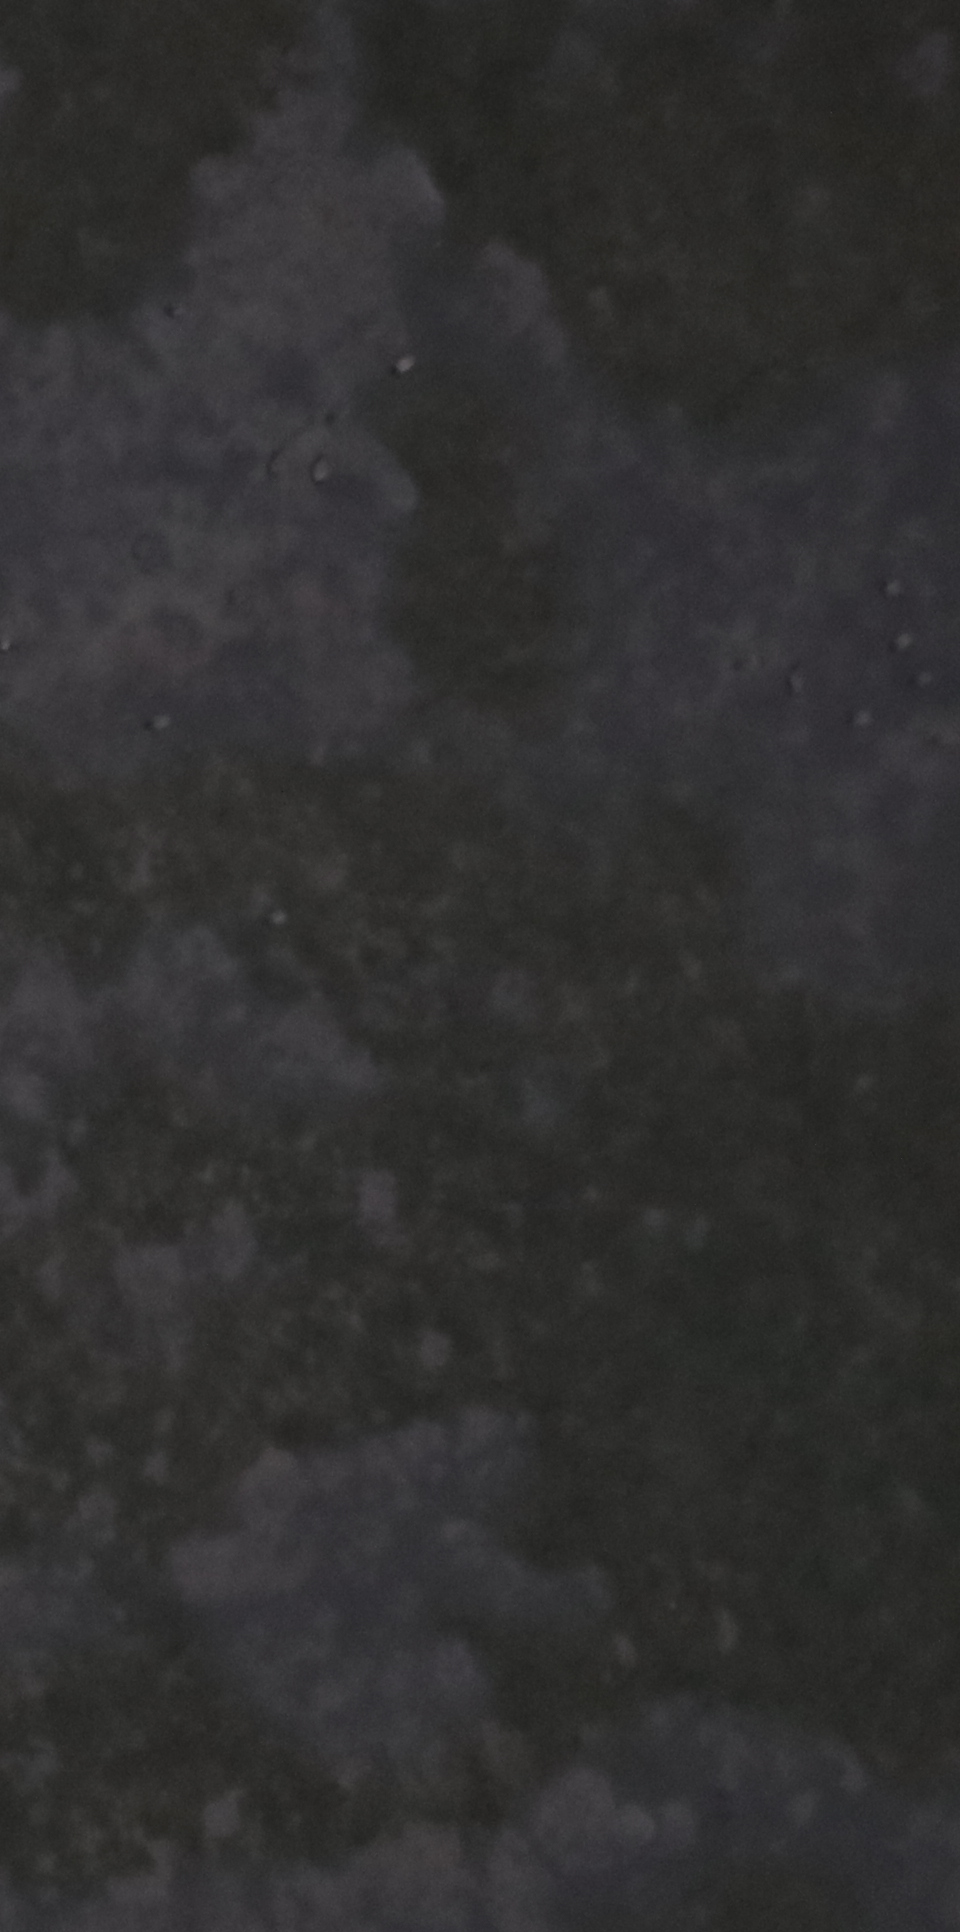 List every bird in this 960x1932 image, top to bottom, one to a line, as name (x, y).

Canada goose (180, 308)
Canada goose (410, 362)
Canada goose (332, 413)
Canada goose (278, 463)
Canada goose (321, 466)
Canada goose (892, 589)
Canada goose (243, 594)
Canada goose (2, 639)
Canada goose (898, 639)
Canada goose (757, 659)
Canada goose (800, 683)
Canada goose (924, 683)
Canada goose (159, 716)
Canada goose (862, 719)
Canada goose (275, 915)